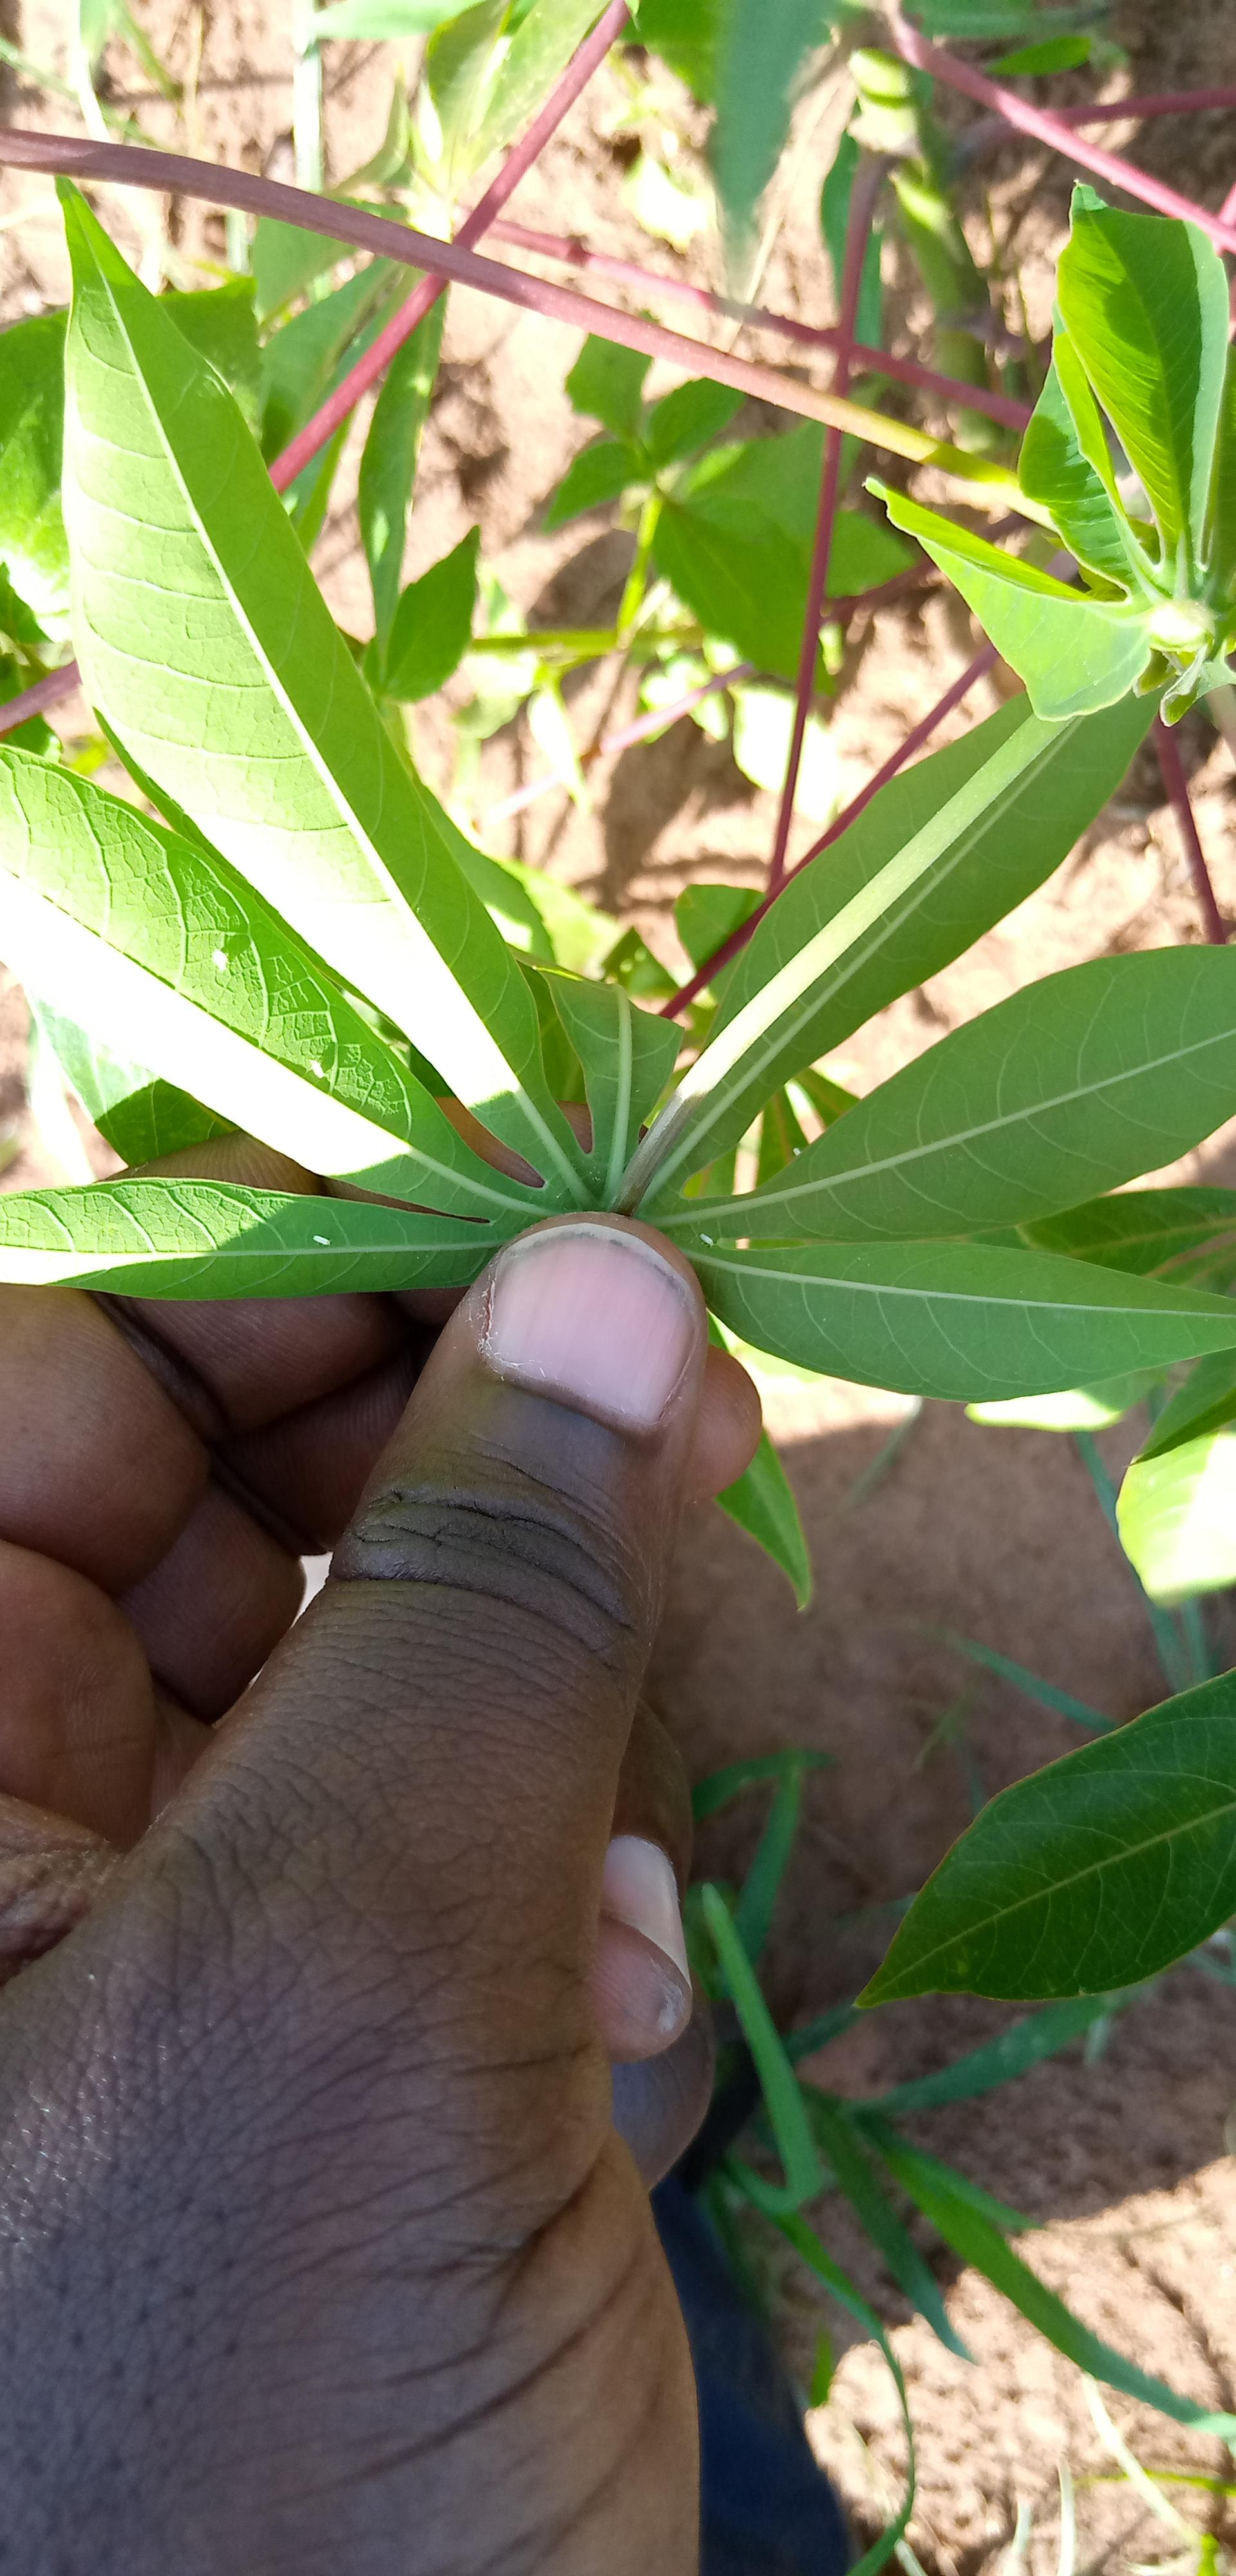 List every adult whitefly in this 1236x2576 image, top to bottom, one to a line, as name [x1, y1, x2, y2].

whitefly [205, 942, 236, 972]
whitefly [301, 1054, 344, 1079]
whitefly [310, 1226, 337, 1255]
whitefly [691, 1231, 718, 1258]